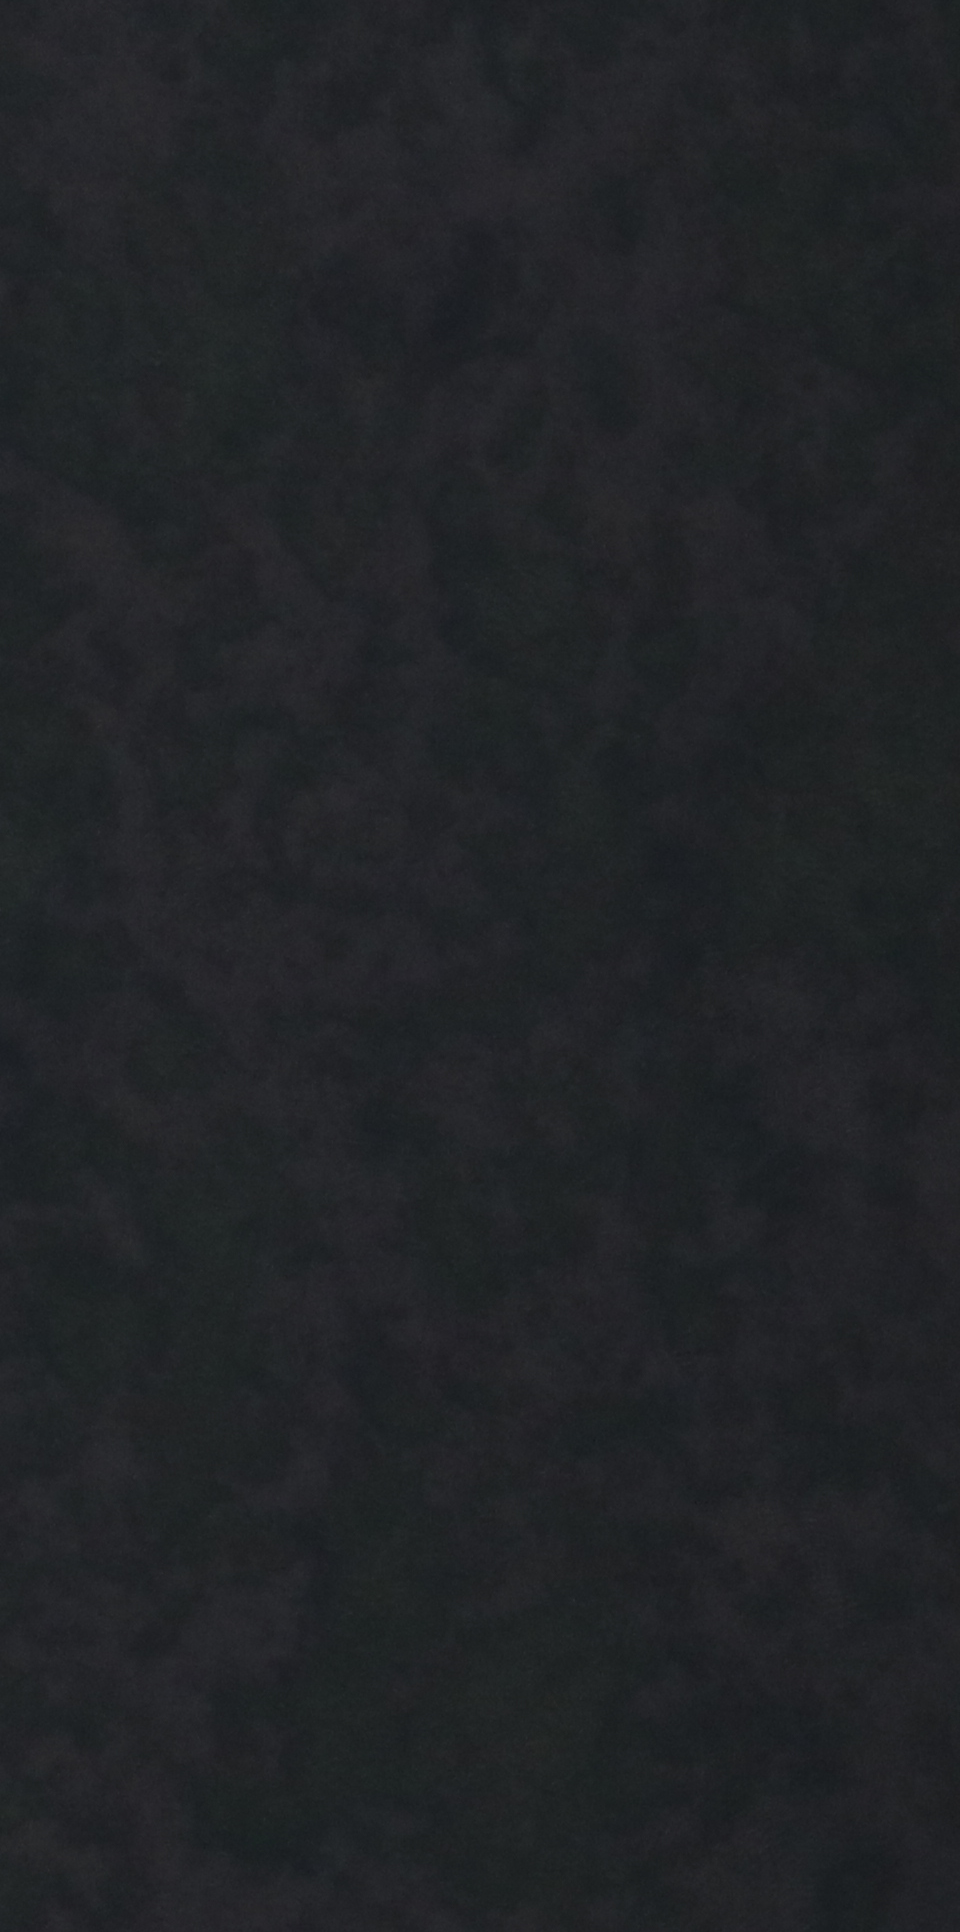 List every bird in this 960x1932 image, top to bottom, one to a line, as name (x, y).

None